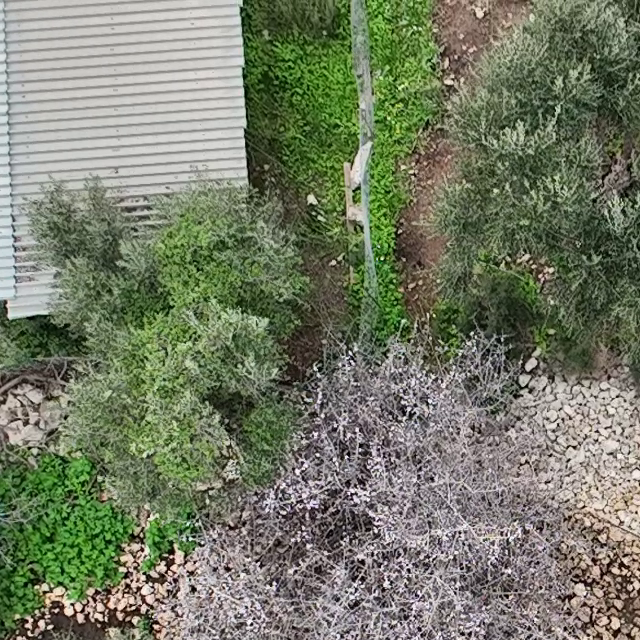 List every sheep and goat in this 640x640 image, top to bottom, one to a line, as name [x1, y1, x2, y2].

None